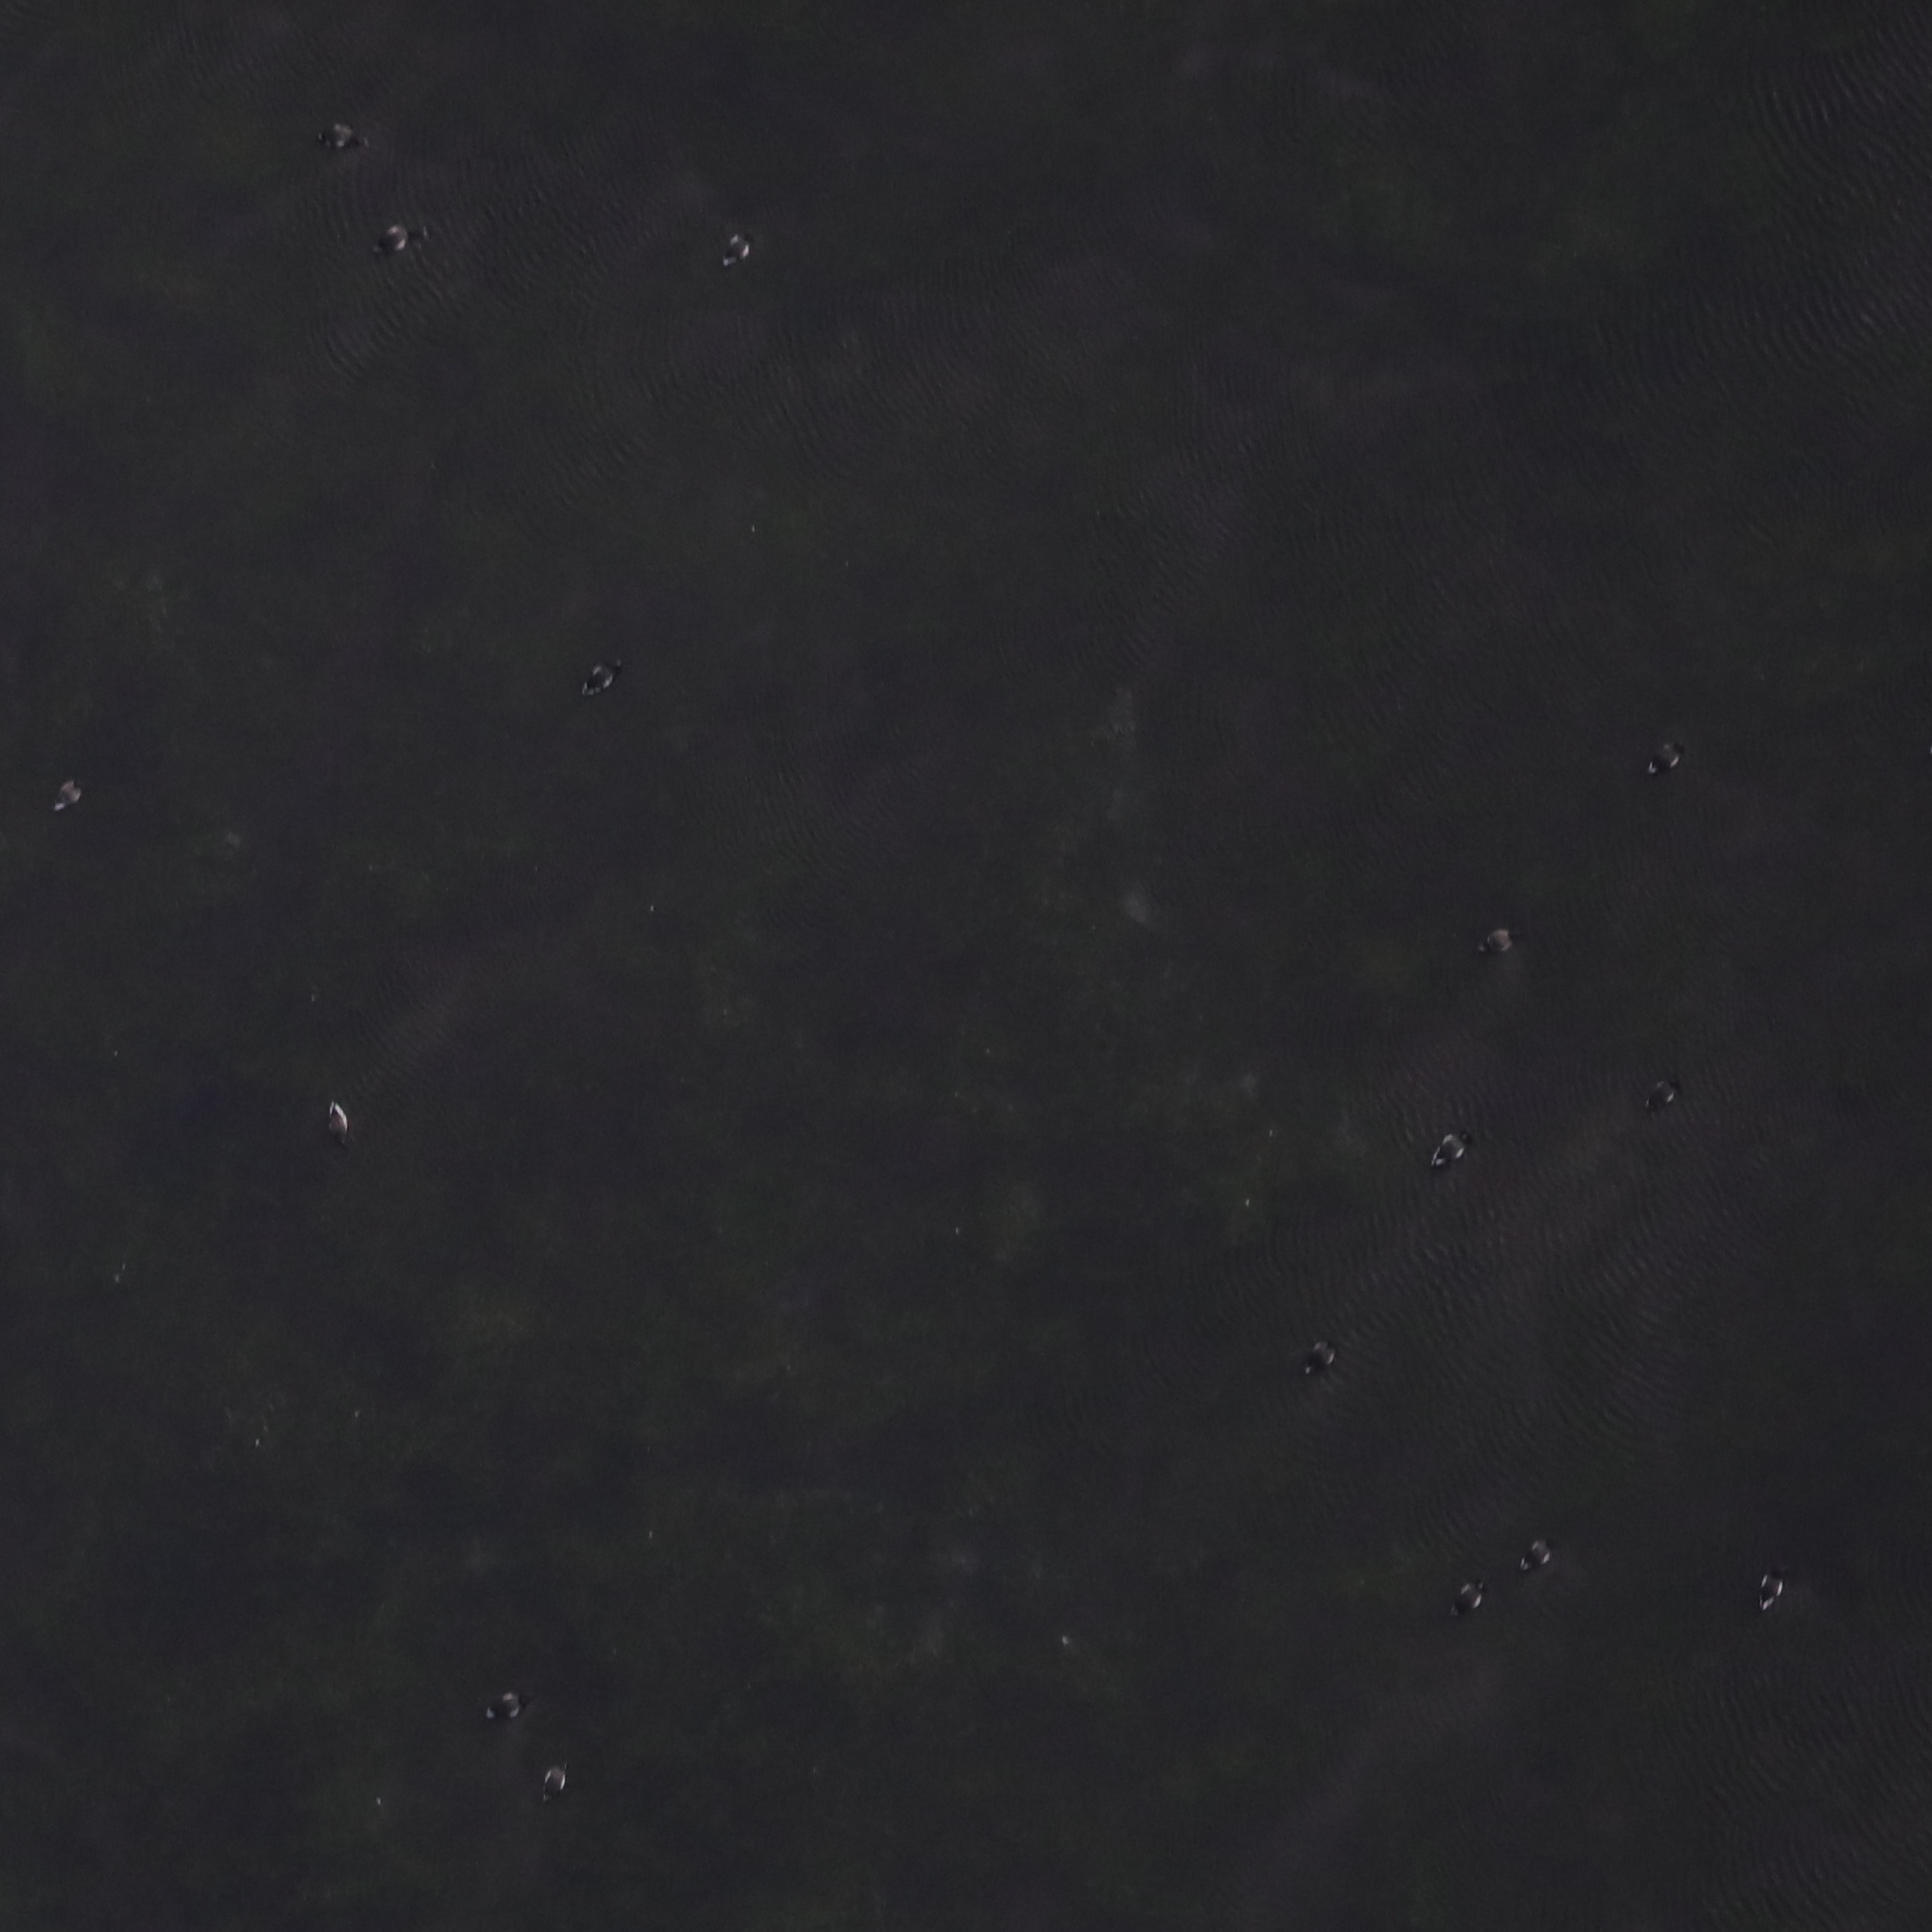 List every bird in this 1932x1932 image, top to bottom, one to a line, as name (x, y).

brant (335, 137)
brant (399, 238)
brant (738, 249)
brant (596, 679)
brant (1661, 759)
brant (70, 795)
brant (1494, 943)
brant (1663, 1094)
brant (334, 1123)
brant (1450, 1147)
brant (1319, 1362)
brant (1538, 1555)
brant (1771, 1588)
brant (1469, 1596)
brant (507, 1706)
brant (555, 1782)